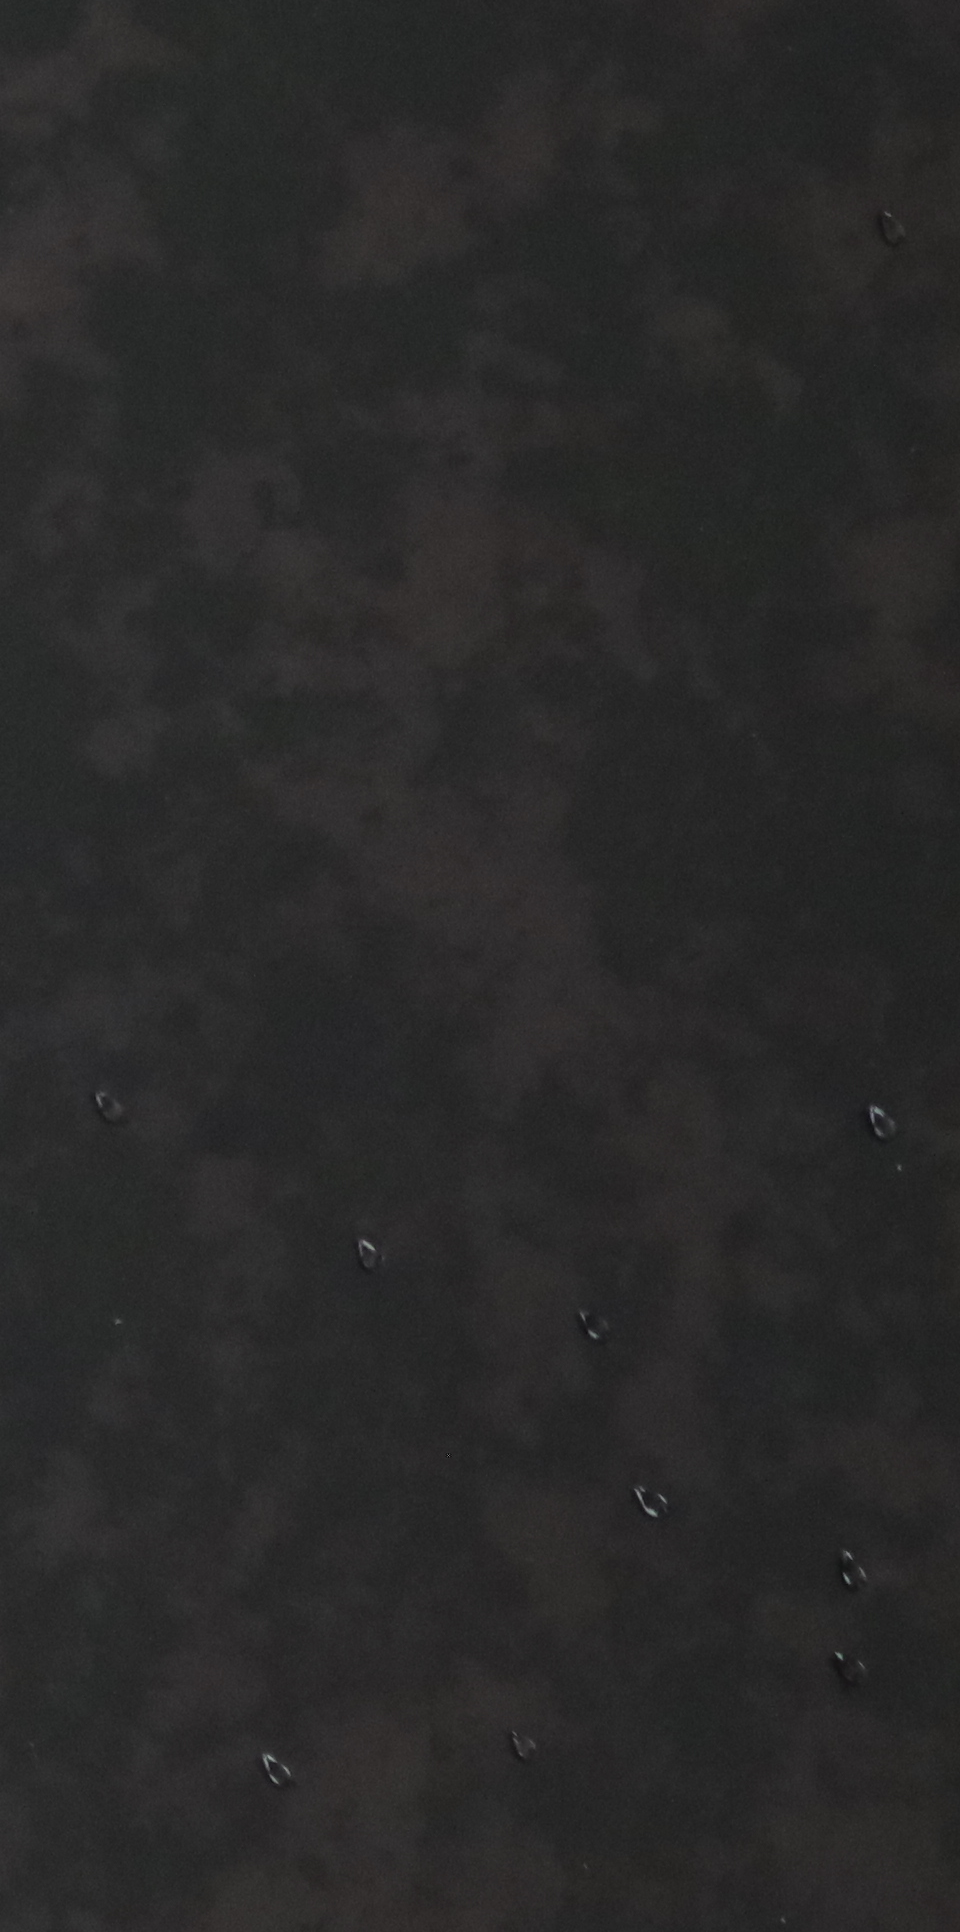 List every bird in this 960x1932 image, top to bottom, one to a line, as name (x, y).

brant (892, 231)
brant (108, 1104)
brant (883, 1125)
brant (368, 1255)
brant (594, 1325)
brant (653, 1503)
brant (853, 1572)
brant (850, 1667)
brant (528, 1740)
brant (277, 1774)